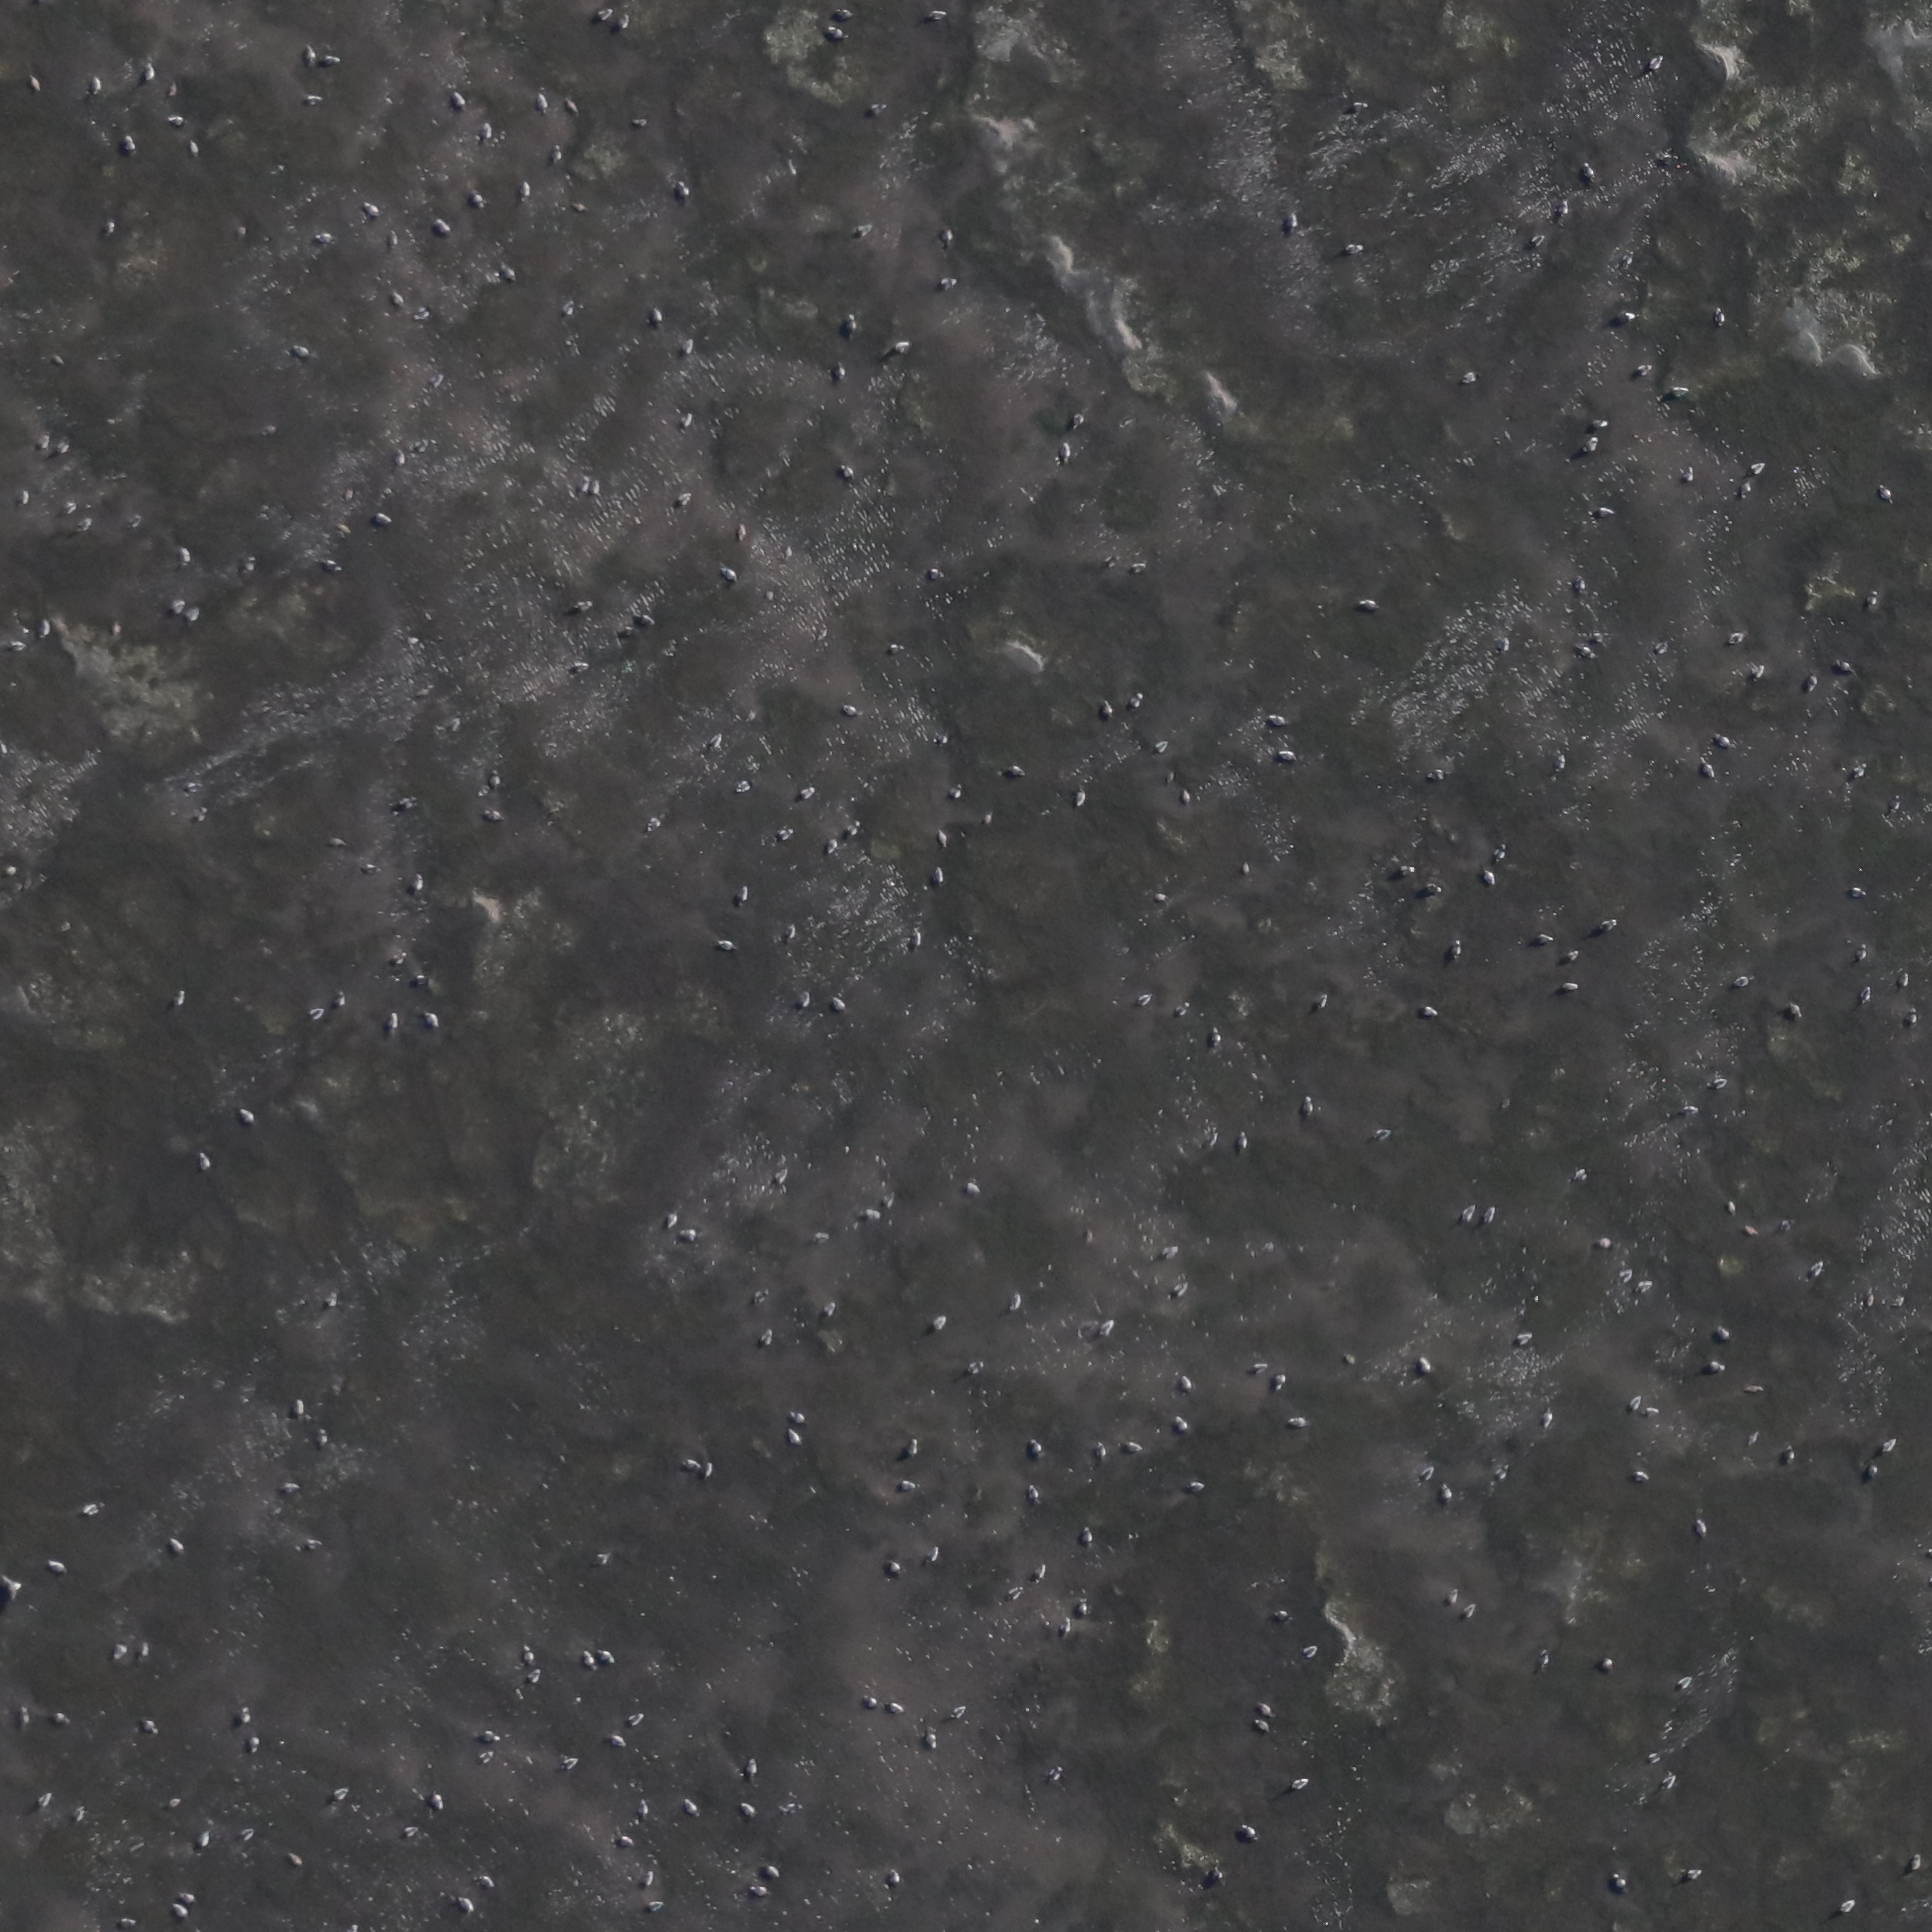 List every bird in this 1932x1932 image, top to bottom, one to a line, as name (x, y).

brant (852, 5)
brant (941, 7)
brant (609, 12)
brant (624, 23)
brant (837, 35)
brant (306, 60)
brant (337, 61)
brant (153, 63)
brant (1659, 65)
other bird (27, 79)
brant (99, 79)
other bird (176, 82)
brant (315, 97)
brant (544, 100)
brant (469, 101)
other bird (580, 102)
brant (1362, 102)
brant (870, 105)
brant (180, 114)
other bird (644, 120)
brant (492, 132)
brant (130, 140)
other bird (194, 150)
brant (562, 155)
brant (1668, 156)
brant (1585, 172)
brant (538, 190)
brant (687, 190)
brant (474, 197)
other bird (578, 201)
brant (382, 203)
brant (1567, 214)
brant (1288, 221)
brant (449, 226)
brant (861, 226)
brant (326, 227)
brant (396, 241)
brant (952, 241)
brant (1540, 242)
brant (1351, 249)
brant (517, 275)
brant (959, 284)
brant (400, 299)
brant (572, 305)
brant (1725, 315)
brant (431, 317)
brant (655, 318)
brant (1635, 321)
brant (851, 329)
brant (907, 346)
brant (305, 348)
brant (687, 352)
other bird (56, 358)
brant (1648, 372)
brant (846, 374)
brant (444, 376)
brant (1470, 380)
brant (1685, 393)
brant (1079, 413)
brant (697, 421)
brant (1605, 424)
brant (425, 439)
brant (42, 440)
brant (71, 446)
brant (1067, 448)
brant (1599, 451)
brant (400, 463)
brant (1760, 464)
brant (848, 475)
brant (1692, 475)
brant (576, 478)
brant (602, 482)
brant (1896, 490)
other bird (23, 493)
other bird (348, 493)
brant (1750, 495)
brant (697, 499)
brant (74, 507)
brant (1608, 508)
brant (391, 511)
brant (140, 519)
other bird (341, 525)
brant (94, 530)
other bird (740, 532)
other bird (788, 550)
brant (1113, 555)
brant (329, 559)
brant (188, 560)
brant (728, 567)
brant (1145, 569)
brant (932, 572)
brant (1583, 585)
brant (177, 600)
brant (1375, 601)
brant (1872, 602)
brant (588, 608)
brant (198, 611)
brant (655, 620)
other bird (118, 629)
brant (47, 630)
brant (627, 631)
brant (1603, 638)
brant (1511, 644)
brant (1745, 644)
brant (29, 645)
brant (894, 648)
brant (1657, 648)
brant (1595, 653)
brant (1846, 660)
brant (581, 673)
brant (1758, 677)
brant (1813, 678)
brant (1137, 700)
brant (1106, 707)
brant (857, 709)
brant (1275, 715)
brant (455, 720)
brant (1734, 736)
brant (940, 737)
brant (716, 738)
brant (1168, 738)
brant (1278, 760)
brant (1566, 766)
brant (1018, 768)
brant (1862, 771)
other bird (1167, 773)
brant (1434, 773)
brant (1713, 773)
brant (193, 778)
brant (491, 787)
brant (745, 789)
brant (960, 792)
brant (416, 797)
brant (801, 797)
other bird (1185, 799)
brant (1900, 799)
brant (1080, 804)
brant (208, 815)
other bird (988, 815)
brant (504, 819)
brant (661, 825)
brant (858, 825)
brant (836, 836)
brant (784, 837)
other bird (339, 839)
other bird (941, 840)
brant (1496, 854)
other bird (1247, 866)
brant (368, 867)
brant (1406, 868)
brant (934, 874)
brant (424, 880)
brant (1485, 880)
brant (747, 884)
brant (1864, 884)
brant (1433, 892)
other bird (1160, 898)
brant (1613, 920)
brant (792, 928)
brant (1548, 934)
brant (919, 940)
brant (728, 945)
brant (1462, 946)
brant (1867, 950)
brant (1579, 952)
brant (402, 953)
brant (1744, 980)
brant (419, 981)
brant (1902, 983)
brant (1567, 984)
brant (343, 997)
brant (1868, 997)
brant (1323, 999)
brant (178, 1000)
brant (806, 1000)
brant (1148, 1007)
brant (847, 1008)
brant (1802, 1008)
brant (1435, 1012)
brant (323, 1017)
brant (1187, 1017)
brant (433, 1018)
brant (392, 1022)
brant (1911, 1023)
brant (1215, 1050)
brant (1724, 1079)
brant (1310, 1105)
brant (1690, 1109)
brant (241, 1115)
brant (1385, 1129)
brant (1216, 1138)
brant (1256, 1141)
brant (206, 1163)
brant (784, 1171)
brant (1582, 1172)
brant (895, 1192)
brant (979, 1196)
other bird (1732, 1206)
brant (876, 1207)
brant (1466, 1213)
brant (674, 1218)
brant (1493, 1218)
brant (1786, 1219)
brant (695, 1232)
brant (829, 1233)
other bird (1755, 1233)
other bird (1089, 1239)
brant (1606, 1245)
brant (1167, 1263)
brant (1630, 1268)
brant (1822, 1278)
brant (1653, 1291)
brant (764, 1293)
brant (1176, 1295)
brant (335, 1297)
brant (1900, 1303)
brant (1019, 1304)
brant (834, 1313)
brant (936, 1326)
brant (1118, 1326)
brant (1722, 1327)
brant (768, 1337)
brant (1524, 1339)
other bird (1348, 1357)
brant (1425, 1367)
brant (1256, 1368)
brant (1724, 1370)
brant (984, 1372)
brant (1186, 1380)
brant (1279, 1381)
other bird (1755, 1386)
brant (1632, 1402)
brant (296, 1412)
brant (1660, 1412)
brant (1544, 1414)
brant (802, 1416)
brant (1182, 1427)
brant (1303, 1428)
brant (787, 1436)
brant (329, 1440)
other bird (1751, 1440)
brant (918, 1442)
brant (1133, 1442)
brant (1037, 1451)
brant (1885, 1451)
brant (1103, 1457)
brant (1790, 1457)
brant (691, 1458)
brant (1428, 1469)
brant (713, 1470)
brant (1506, 1471)
brant (1876, 1471)
brant (910, 1480)
brant (1193, 1481)
brant (1647, 1481)
brant (295, 1488)
brant (1038, 1491)
brant (1447, 1492)
brant (93, 1501)
brant (1703, 1525)
brant (1090, 1539)
brant (183, 1545)
brant (317, 1551)
brant (605, 1553)
brant (937, 1557)
brant (63, 1564)
brant (900, 1571)
brant (1049, 1574)
brant (14, 1581)
brant (1021, 1589)
brant (1454, 1589)
brant (1089, 1602)
brant (1285, 1610)
brant (1463, 1612)
brant (1071, 1623)
brant (1317, 1647)
brant (123, 1648)
brant (534, 1649)
brant (608, 1653)
brant (152, 1658)
brant (592, 1660)
brant (1546, 1660)
brant (1606, 1670)
brant (535, 1679)
brant (1692, 1682)
brant (869, 1697)
brant (1275, 1703)
brant (894, 1705)
brant (960, 1708)
brant (247, 1710)
brant (36, 1717)
brant (83, 1717)
brant (640, 1717)
brant (1261, 1717)
brant (154, 1732)
brant (1672, 1732)
brant (503, 1737)
brant (620, 1740)
brant (250, 1744)
brant (931, 1744)
brant (1661, 1755)
brant (499, 1763)
brant (570, 1764)
brant (756, 1767)
brant (1677, 1779)
brant (1065, 1780)
brant (1309, 1781)
brant (344, 1797)
brant (446, 1798)
other bird (177, 1799)
brant (45, 1804)
brant (649, 1804)
brant (757, 1820)
brant (691, 1821)
brant (77, 1825)
brant (632, 1827)
brant (420, 1833)
brant (1251, 1833)
brant (249, 1834)
brant (210, 1839)
other bird (297, 1856)
brant (1910, 1865)
brant (1688, 1868)
brant (659, 1873)
brant (781, 1873)
brant (1216, 1881)
brant (1630, 1882)
brant (492, 1883)
brant (901, 1883)
brant (758, 1891)
brant (198, 1897)
brant (1850, 1899)
brant (183, 1912)
brant (469, 1912)
brant (664, 1912)
brant (134, 1921)
brant (351, 1927)